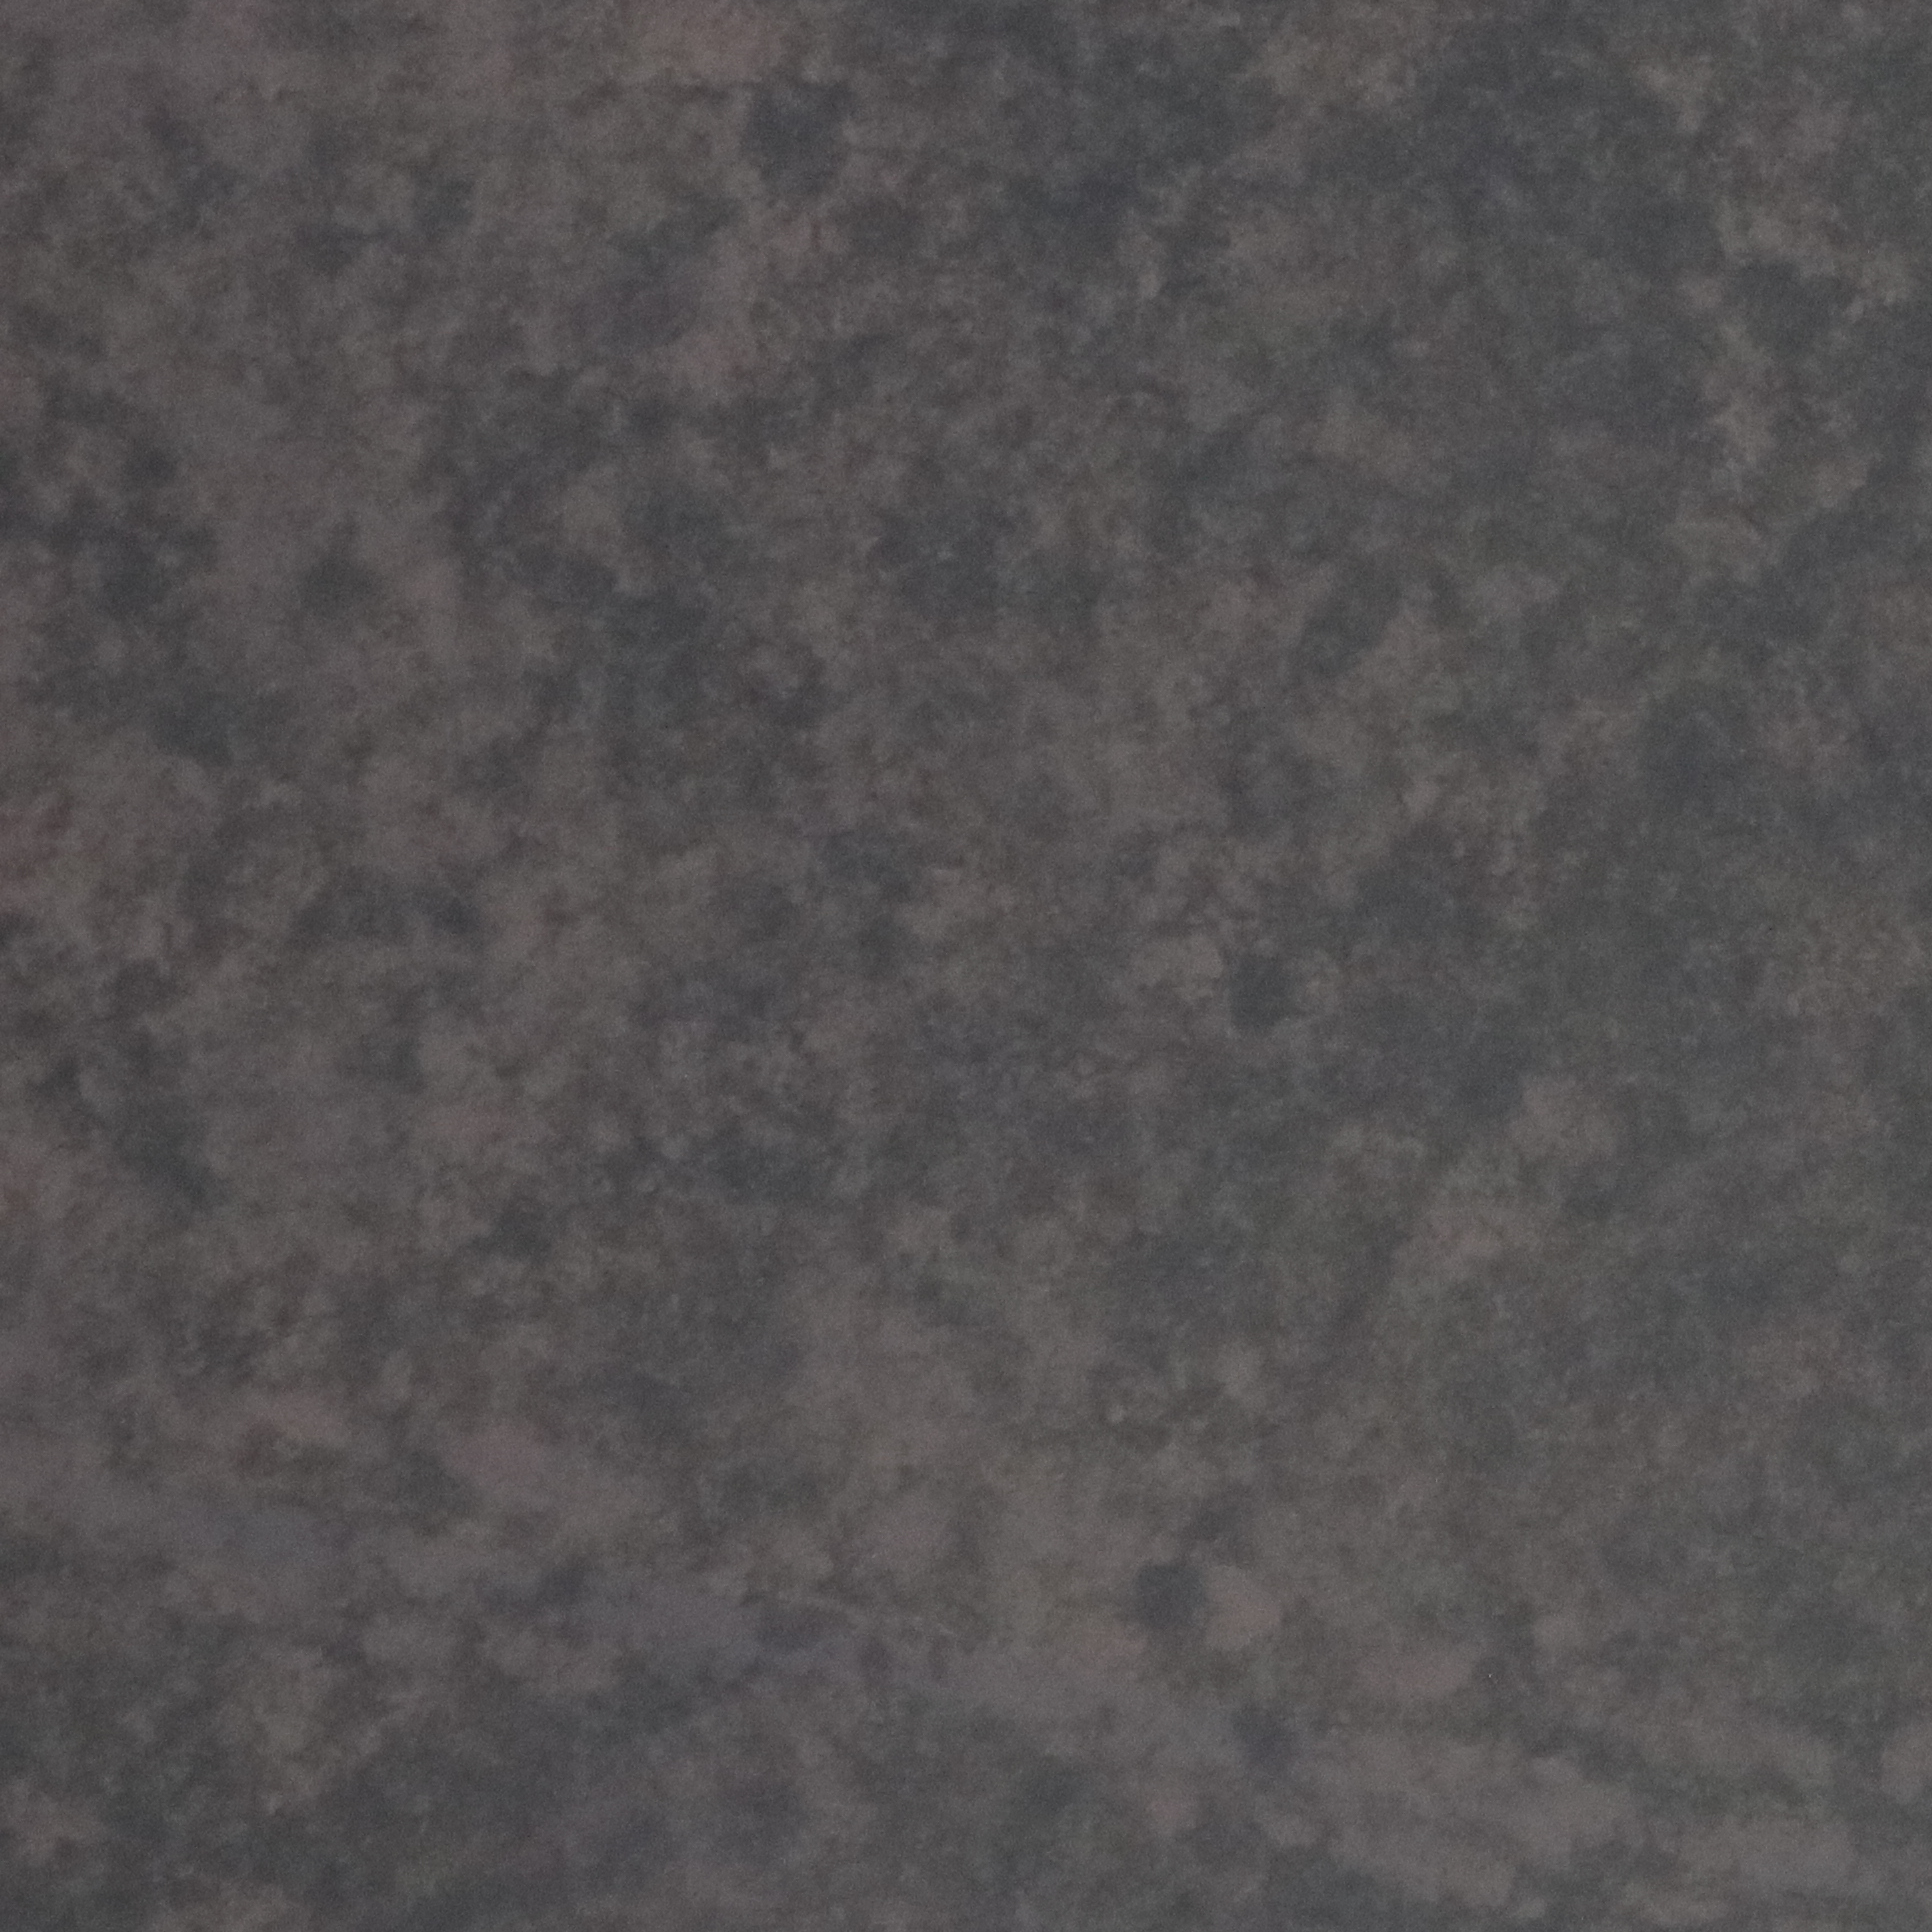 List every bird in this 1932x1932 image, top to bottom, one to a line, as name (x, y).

None